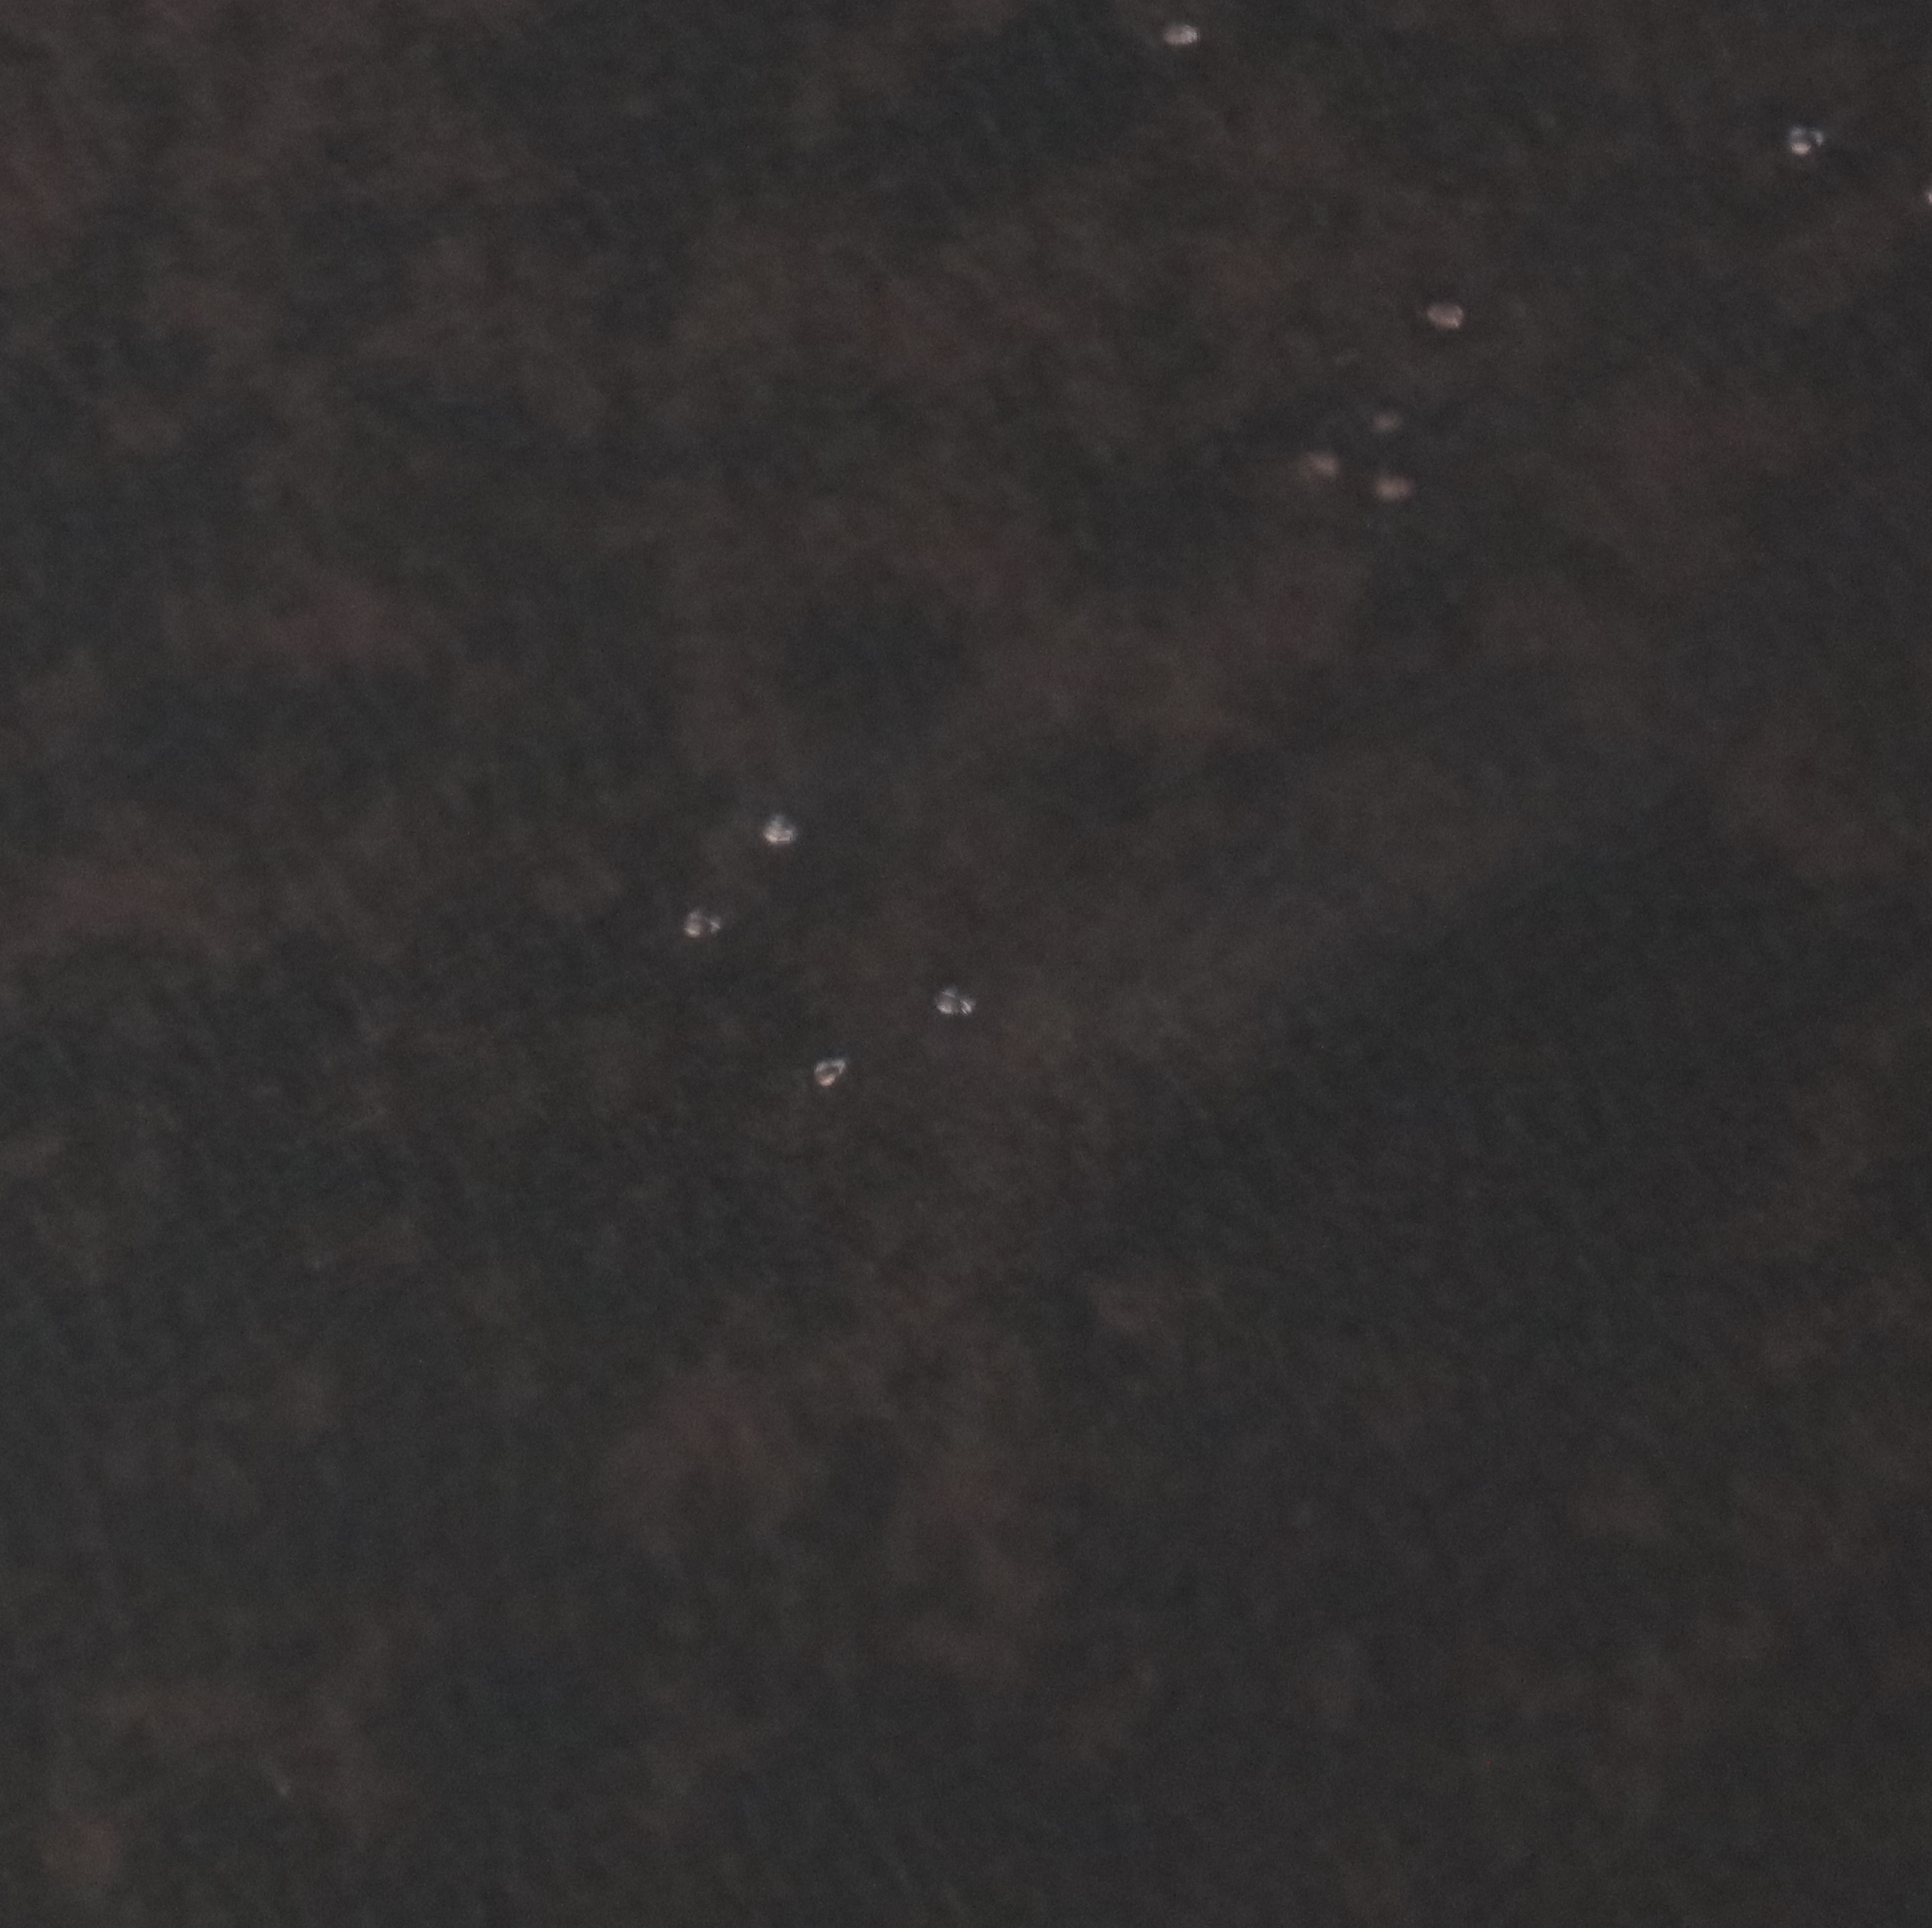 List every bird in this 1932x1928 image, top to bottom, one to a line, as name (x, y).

brant (1172, 44)
brant (1802, 127)
other bird (1458, 312)
other bird (1389, 422)
other bird (1320, 451)
other bird (1389, 502)
brant (779, 827)
brant (704, 921)
brant (950, 1000)
brant (826, 1073)